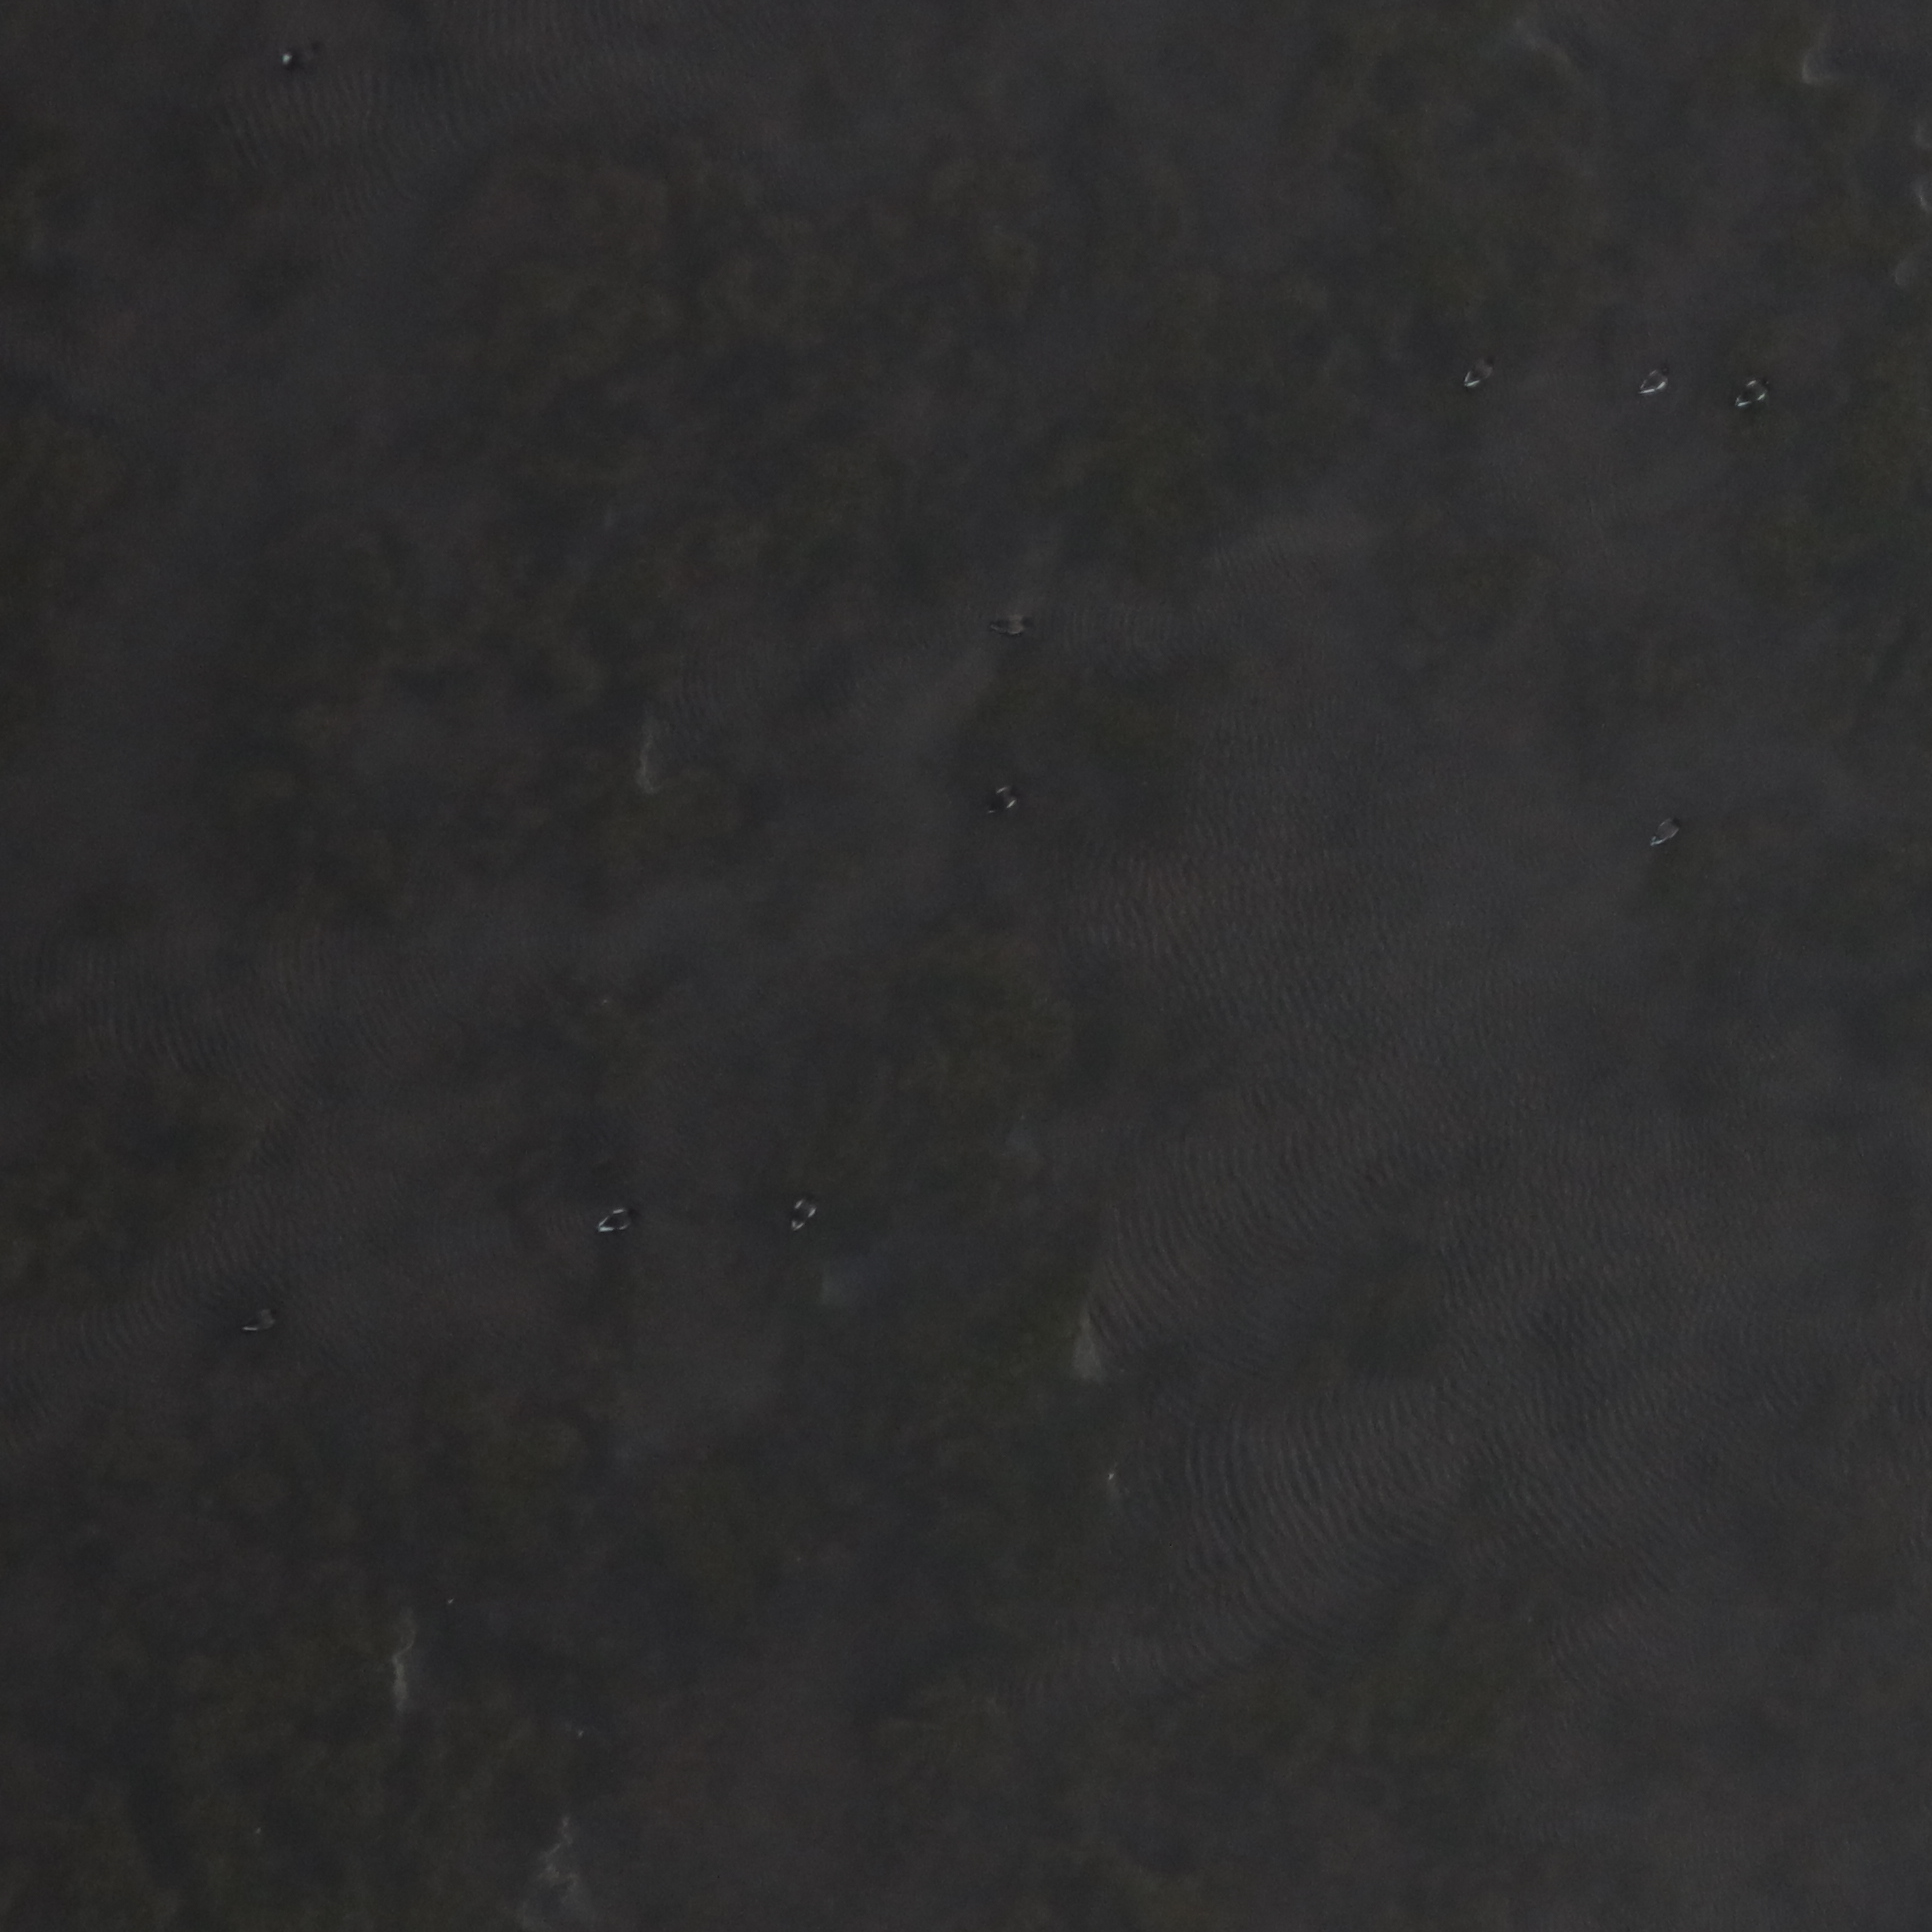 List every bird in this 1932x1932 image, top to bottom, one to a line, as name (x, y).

brant (303, 57)
brant (1477, 375)
brant (1652, 377)
brant (1754, 389)
brant (1015, 622)
brant (1006, 798)
brant (1666, 829)
brant (801, 1208)
brant (617, 1221)
brant (263, 1322)